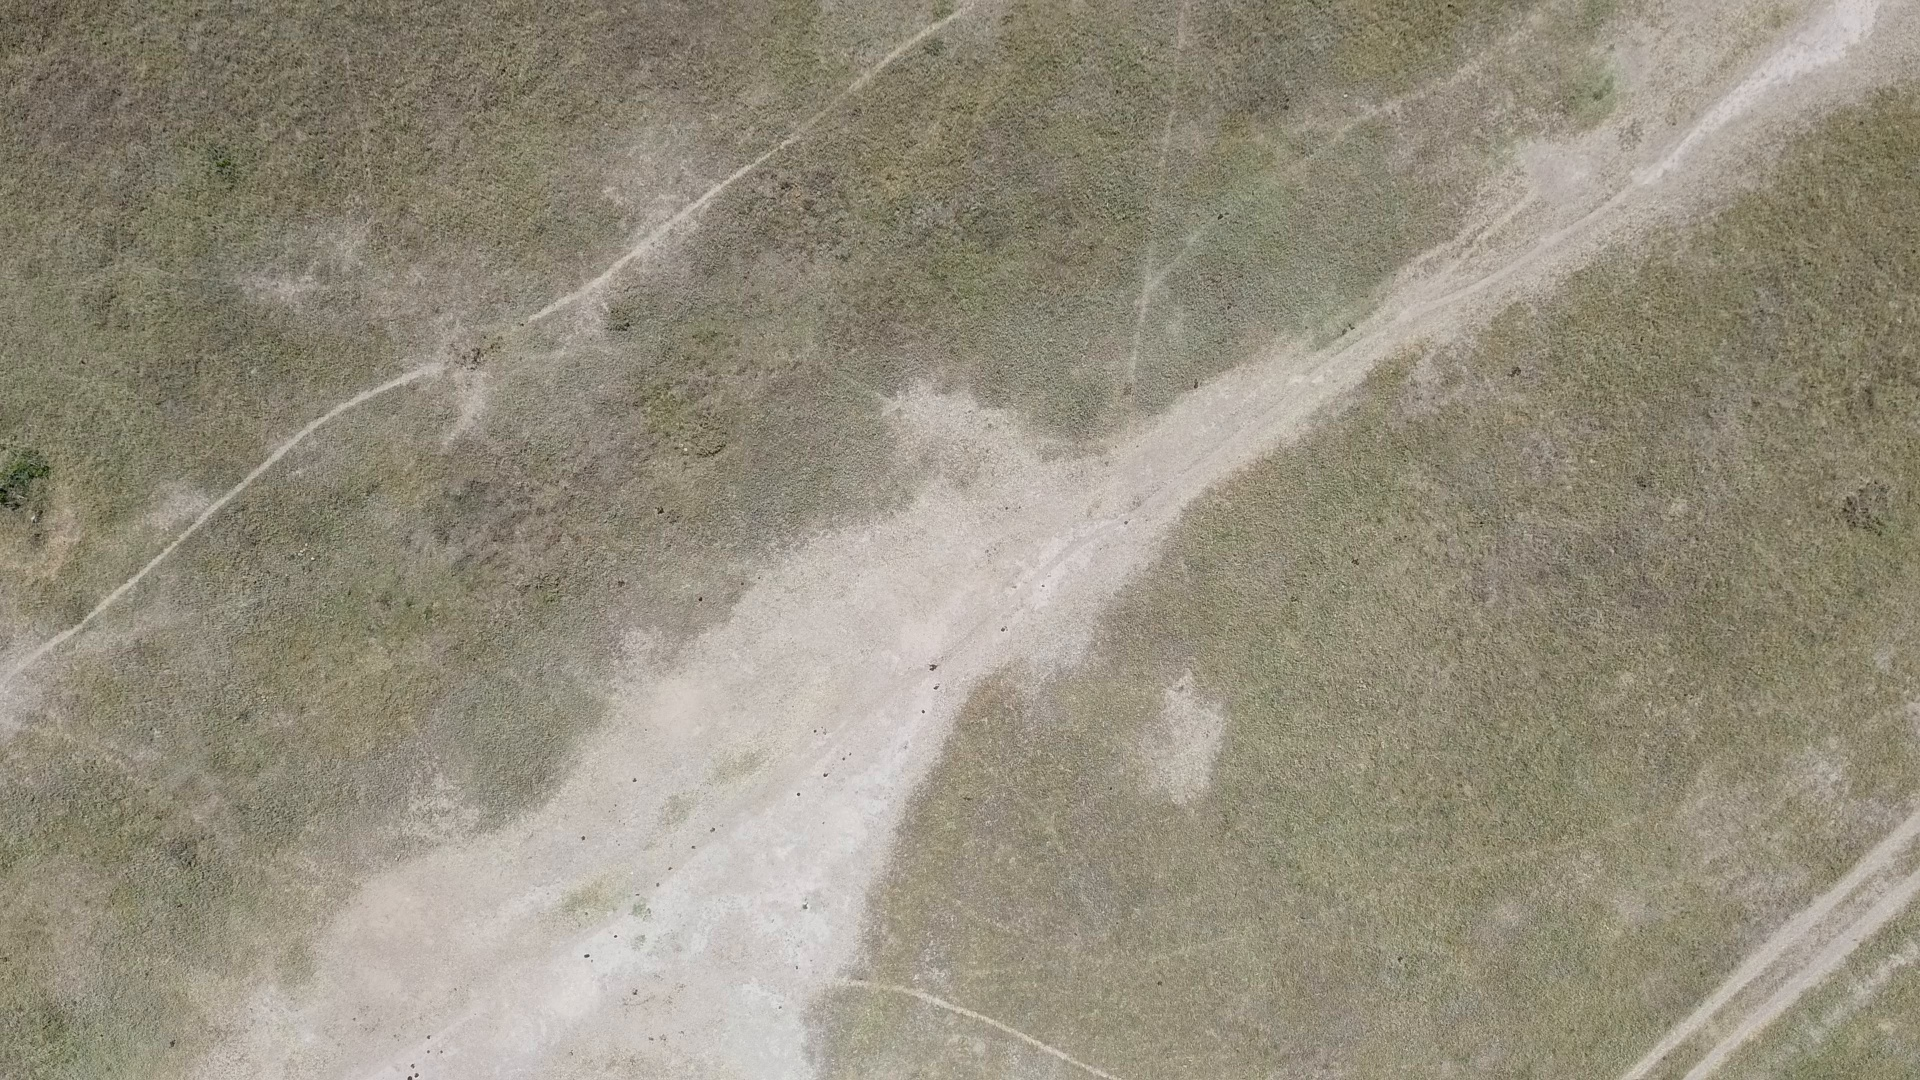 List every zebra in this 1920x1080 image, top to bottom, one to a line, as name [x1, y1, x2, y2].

None